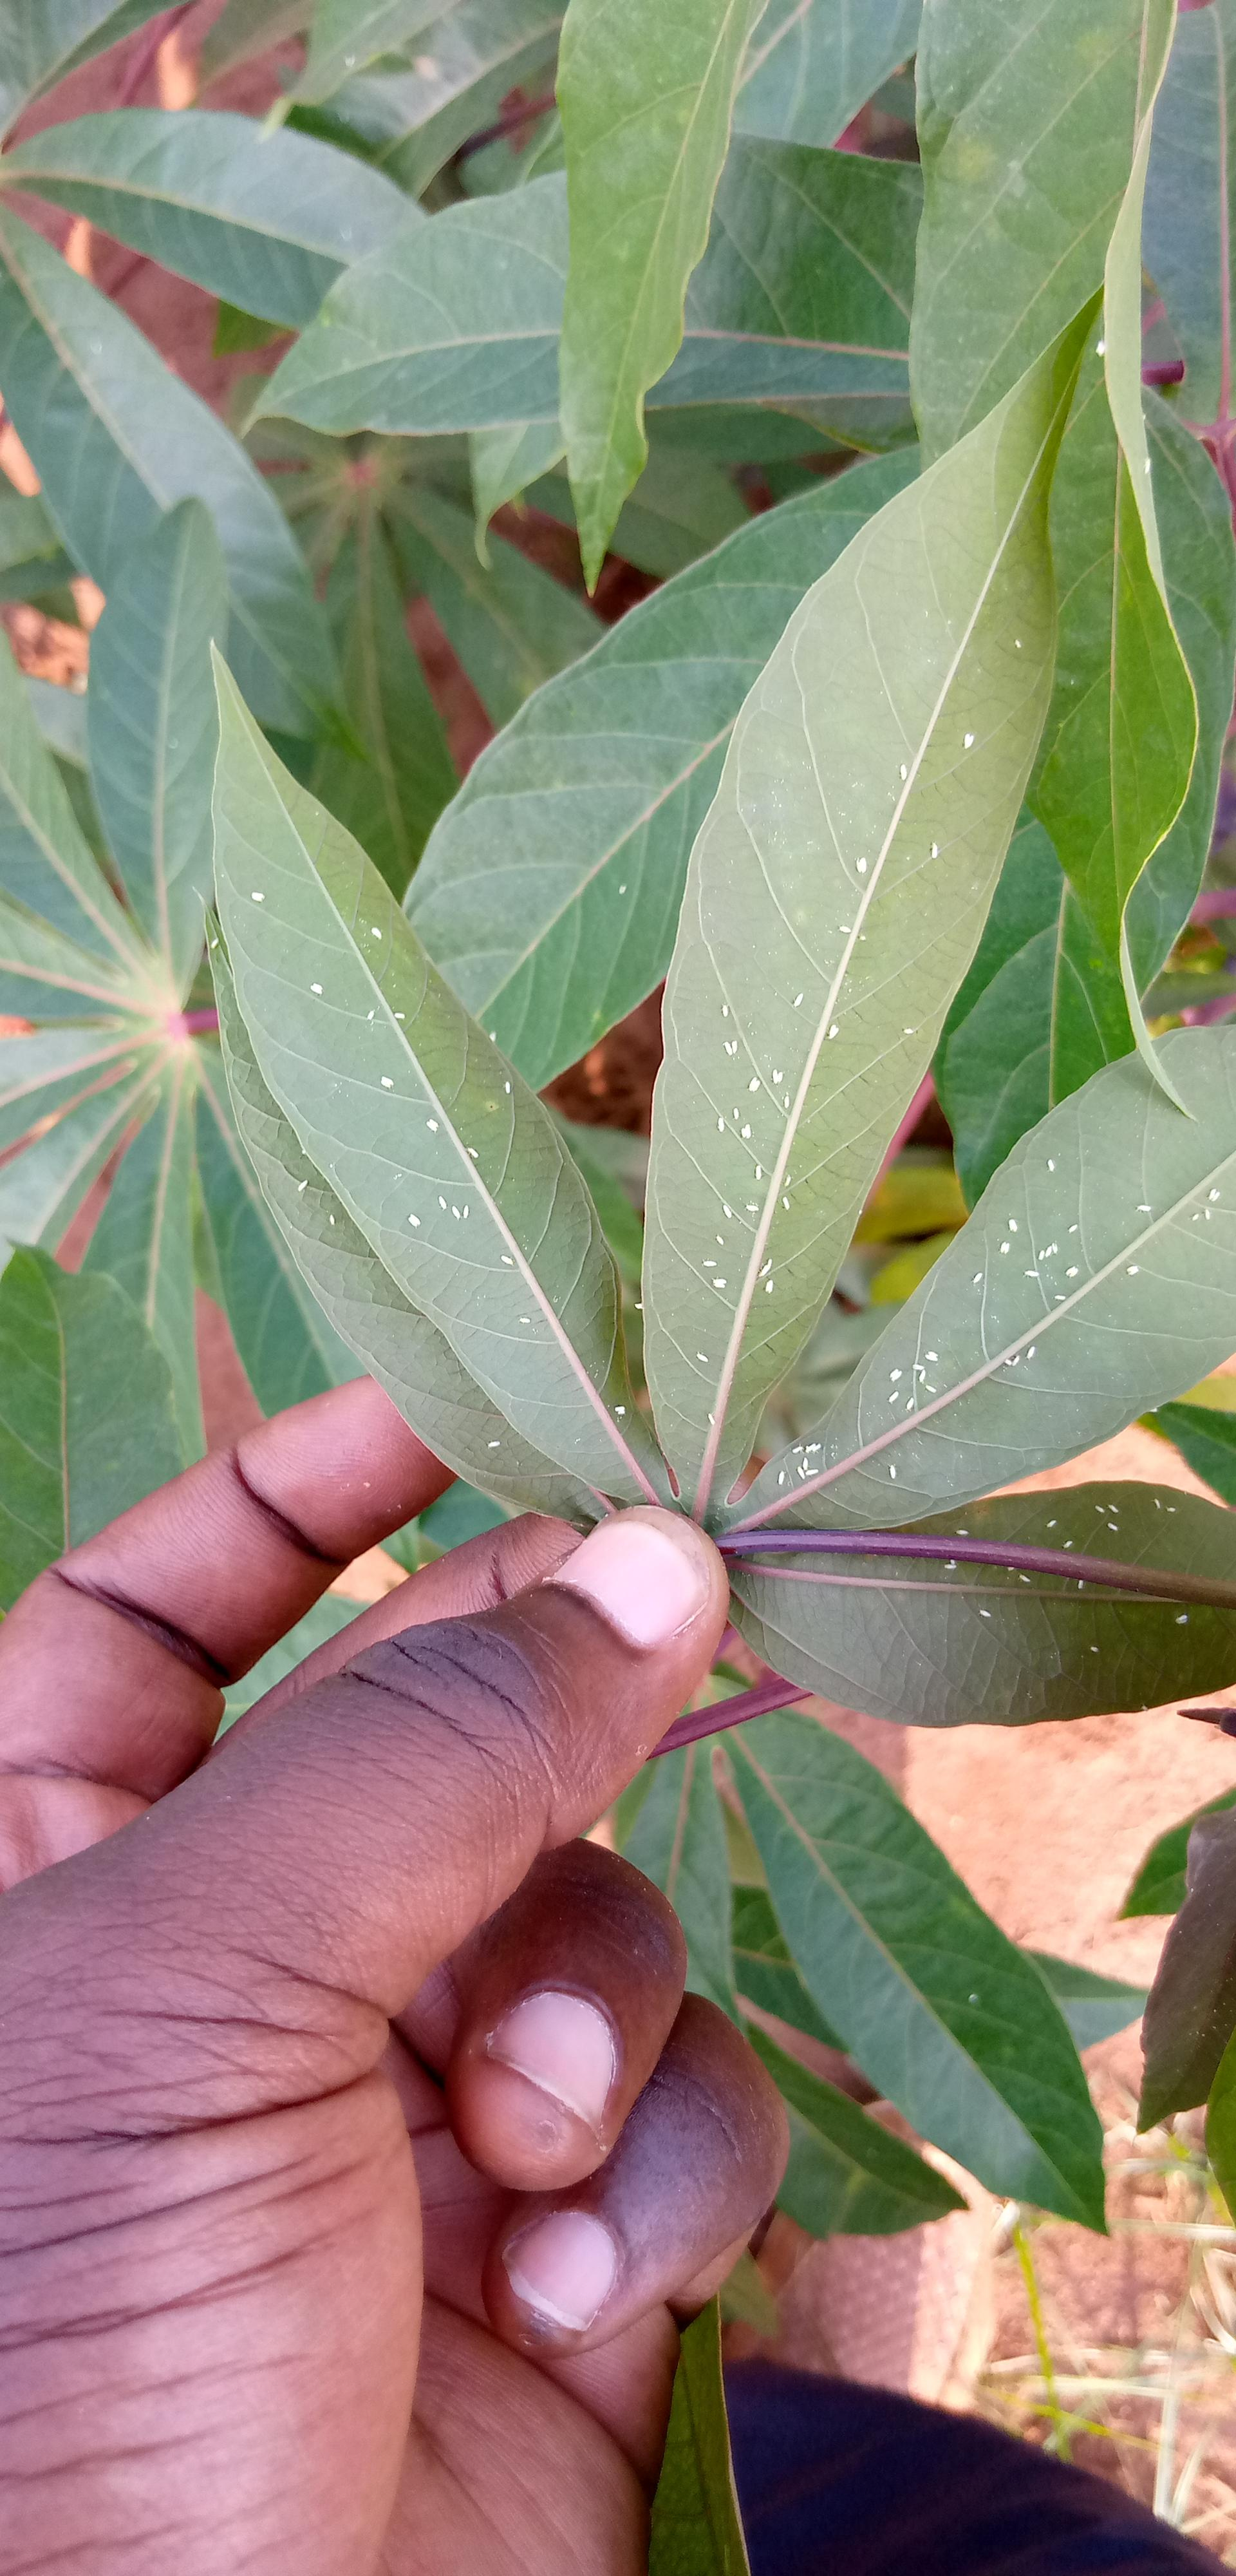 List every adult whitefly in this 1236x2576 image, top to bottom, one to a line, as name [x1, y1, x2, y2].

whitefly [1093, 338, 1107, 357]
whitefly [1143, 458, 1152, 476]
whitefly [1012, 638, 1024, 650]
whitefly [961, 730, 975, 750]
whitefly [897, 762, 909, 782]
whitefly [929, 840, 940, 862]
whitefly [856, 856, 868, 875]
whitefly [616, 884, 630, 896]
whitefly [250, 890, 267, 903]
whitefly [835, 924, 853, 934]
whitefly [370, 925, 386, 941]
whitefly [209, 936, 220, 950]
whitefly [307, 981, 326, 996]
whitefly [791, 990, 808, 1009]
whitefly [720, 1002, 731, 1019]
whitefly [362, 1009, 378, 1024]
whitefly [393, 1011, 408, 1021]
whitefly [824, 1022, 841, 1039]
whitefly [900, 1027, 917, 1038]
whitefly [487, 1031, 498, 1043]
whitefly [731, 1039, 741, 1054]
whitefly [722, 1041, 733, 1056]
whitefly [772, 1067, 779, 1085]
whitefly [778, 1070, 785, 1084]
whitefly [379, 1072, 398, 1091]
whitefly [749, 1077, 757, 1092]
whitefly [503, 1079, 516, 1098]
whitefly [753, 1079, 760, 1094]
whitefly [782, 1094, 791, 1111]
whitefly [732, 1106, 741, 1122]
whitefly [716, 1115, 726, 1133]
whitefly [425, 1118, 442, 1135]
whitefly [745, 1124, 754, 1140]
whitefly [741, 1127, 745, 1139]
whitefly [465, 1145, 482, 1160]
whitefly [1045, 1157, 1057, 1174]
whitefly [753, 1164, 765, 1181]
whitefly [783, 1173, 792, 1188]
whitefly [295, 1178, 312, 1194]
whitefly [1208, 1188, 1218, 1203]
whitefly [1212, 1191, 1221, 1203]
whitefly [437, 1193, 447, 1210]
whitefly [779, 1195, 792, 1213]
whitefly [1134, 1202, 1154, 1214]
whitefly [744, 1202, 762, 1213]
whitefly [462, 1203, 471, 1221]
whitefly [720, 1204, 735, 1221]
whitefly [449, 1204, 461, 1220]
whitefly [1203, 1207, 1212, 1220]
whitefly [406, 1211, 422, 1230]
whitefly [328, 1212, 337, 1227]
whitefly [1190, 1212, 1200, 1223]
whitefly [1007, 1217, 1020, 1235]
whitefly [1067, 1222, 1080, 1234]
whitefly [713, 1233, 726, 1247]
whitefly [999, 1240, 1004, 1255]
whitefly [1051, 1241, 1058, 1256]
whitefly [1004, 1242, 1012, 1256]
whitefly [1045, 1244, 1052, 1258]
whitefly [1037, 1249, 1045, 1262]
whitefly [499, 1253, 514, 1267]
whitefly [767, 1257, 772, 1265]
whitefly [701, 1259, 721, 1269]
whitefly [1124, 1262, 1143, 1279]
whitefly [758, 1263, 773, 1280]
whitefly [1064, 1264, 1081, 1278]
whitefly [1022, 1269, 1042, 1278]
whitefly [971, 1272, 983, 1284]
whitefly [712, 1276, 726, 1283]
whitefly [765, 1278, 774, 1296]
whitefly [712, 1283, 727, 1289]
whitefly [1053, 1294, 1068, 1302]
whitefly [632, 1302, 643, 1311]
whitefly [518, 1316, 532, 1325]
whitefly [1025, 1344, 1037, 1361]
whitefly [924, 1350, 940, 1363]
whitefly [694, 1350, 711, 1363]
whitefly [1012, 1355, 1021, 1367]
whitefly [1003, 1358, 1013, 1366]
whitefly [910, 1361, 926, 1372]
whitefly [889, 1367, 904, 1383]
whitefly [917, 1369, 927, 1383]
whitefly [924, 1383, 938, 1396]
whitefly [886, 1390, 900, 1405]
whitefly [904, 1395, 915, 1411]
whitefly [612, 1403, 627, 1416]
whitefly [706, 1411, 716, 1426]
whitefly [484, 1438, 503, 1449]
whitefly [791, 1444, 804, 1454]
whitefly [801, 1455, 809, 1470]
whitefly [887, 1463, 898, 1481]
whitefly [796, 1466, 806, 1480]
whitefly [805, 1468, 820, 1476]
whitefly [776, 1469, 787, 1486]
whitefly [1152, 1496, 1162, 1511]
whitefly [1107, 1502, 1121, 1514]
whitefly [1092, 1504, 1106, 1513]
whitefly [1165, 1504, 1179, 1515]
whitefly [1044, 1519, 1058, 1530]
whitefly [1106, 1520, 1120, 1533]
whitefly [954, 1527, 971, 1536]
whitefly [1060, 1539, 1074, 1549]
whitefly [948, 1558, 957, 1566]
whitefly [942, 1562, 959, 1569]
whitefly [1016, 1573, 1032, 1584]
whitefly [1076, 1577, 1085, 1589]
whitefly [977, 1606, 994, 1620]
whitefly [1175, 1613, 1188, 1624]
whitefly [1087, 1645, 1101, 1657]